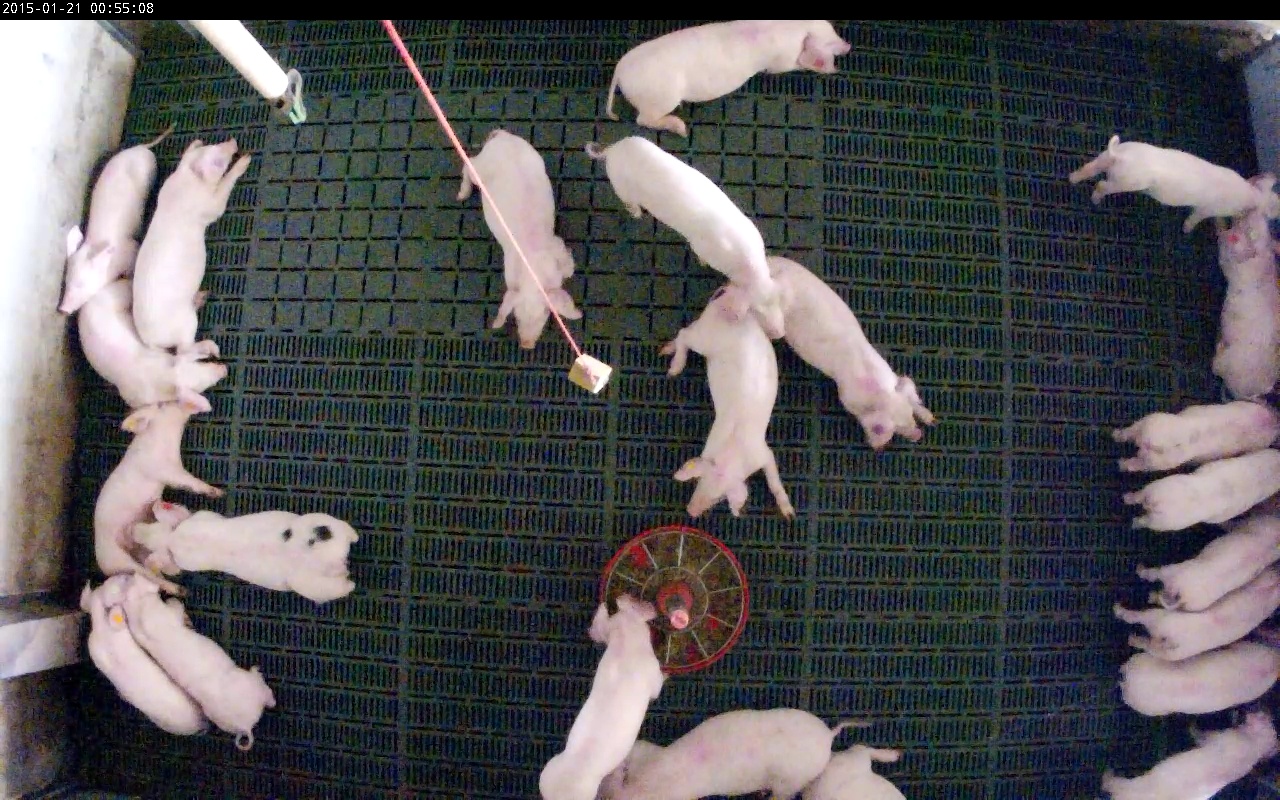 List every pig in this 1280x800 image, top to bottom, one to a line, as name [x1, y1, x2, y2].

pig [606, 21, 853, 135]
pig [57, 121, 178, 315]
pig [457, 129, 582, 350]
pig [1067, 133, 1279, 235]
pig [134, 135, 253, 360]
pig [584, 135, 801, 340]
pig [1214, 215, 1278, 403]
pig [764, 255, 939, 454]
pig [77, 282, 228, 417]
pig [657, 285, 802, 524]
pig [1111, 399, 1277, 473]
pig [95, 401, 226, 597]
pig [1123, 452, 1279, 531]
pig [125, 500, 363, 606]
pig [1136, 504, 1279, 613]
pig [1113, 568, 1278, 663]
pig [100, 573, 276, 752]
pig [80, 575, 208, 740]
pig [540, 594, 670, 799]
pig [1120, 627, 1279, 718]
pig [598, 707, 875, 799]
pig [1106, 707, 1278, 799]
pig [803, 744, 905, 799]